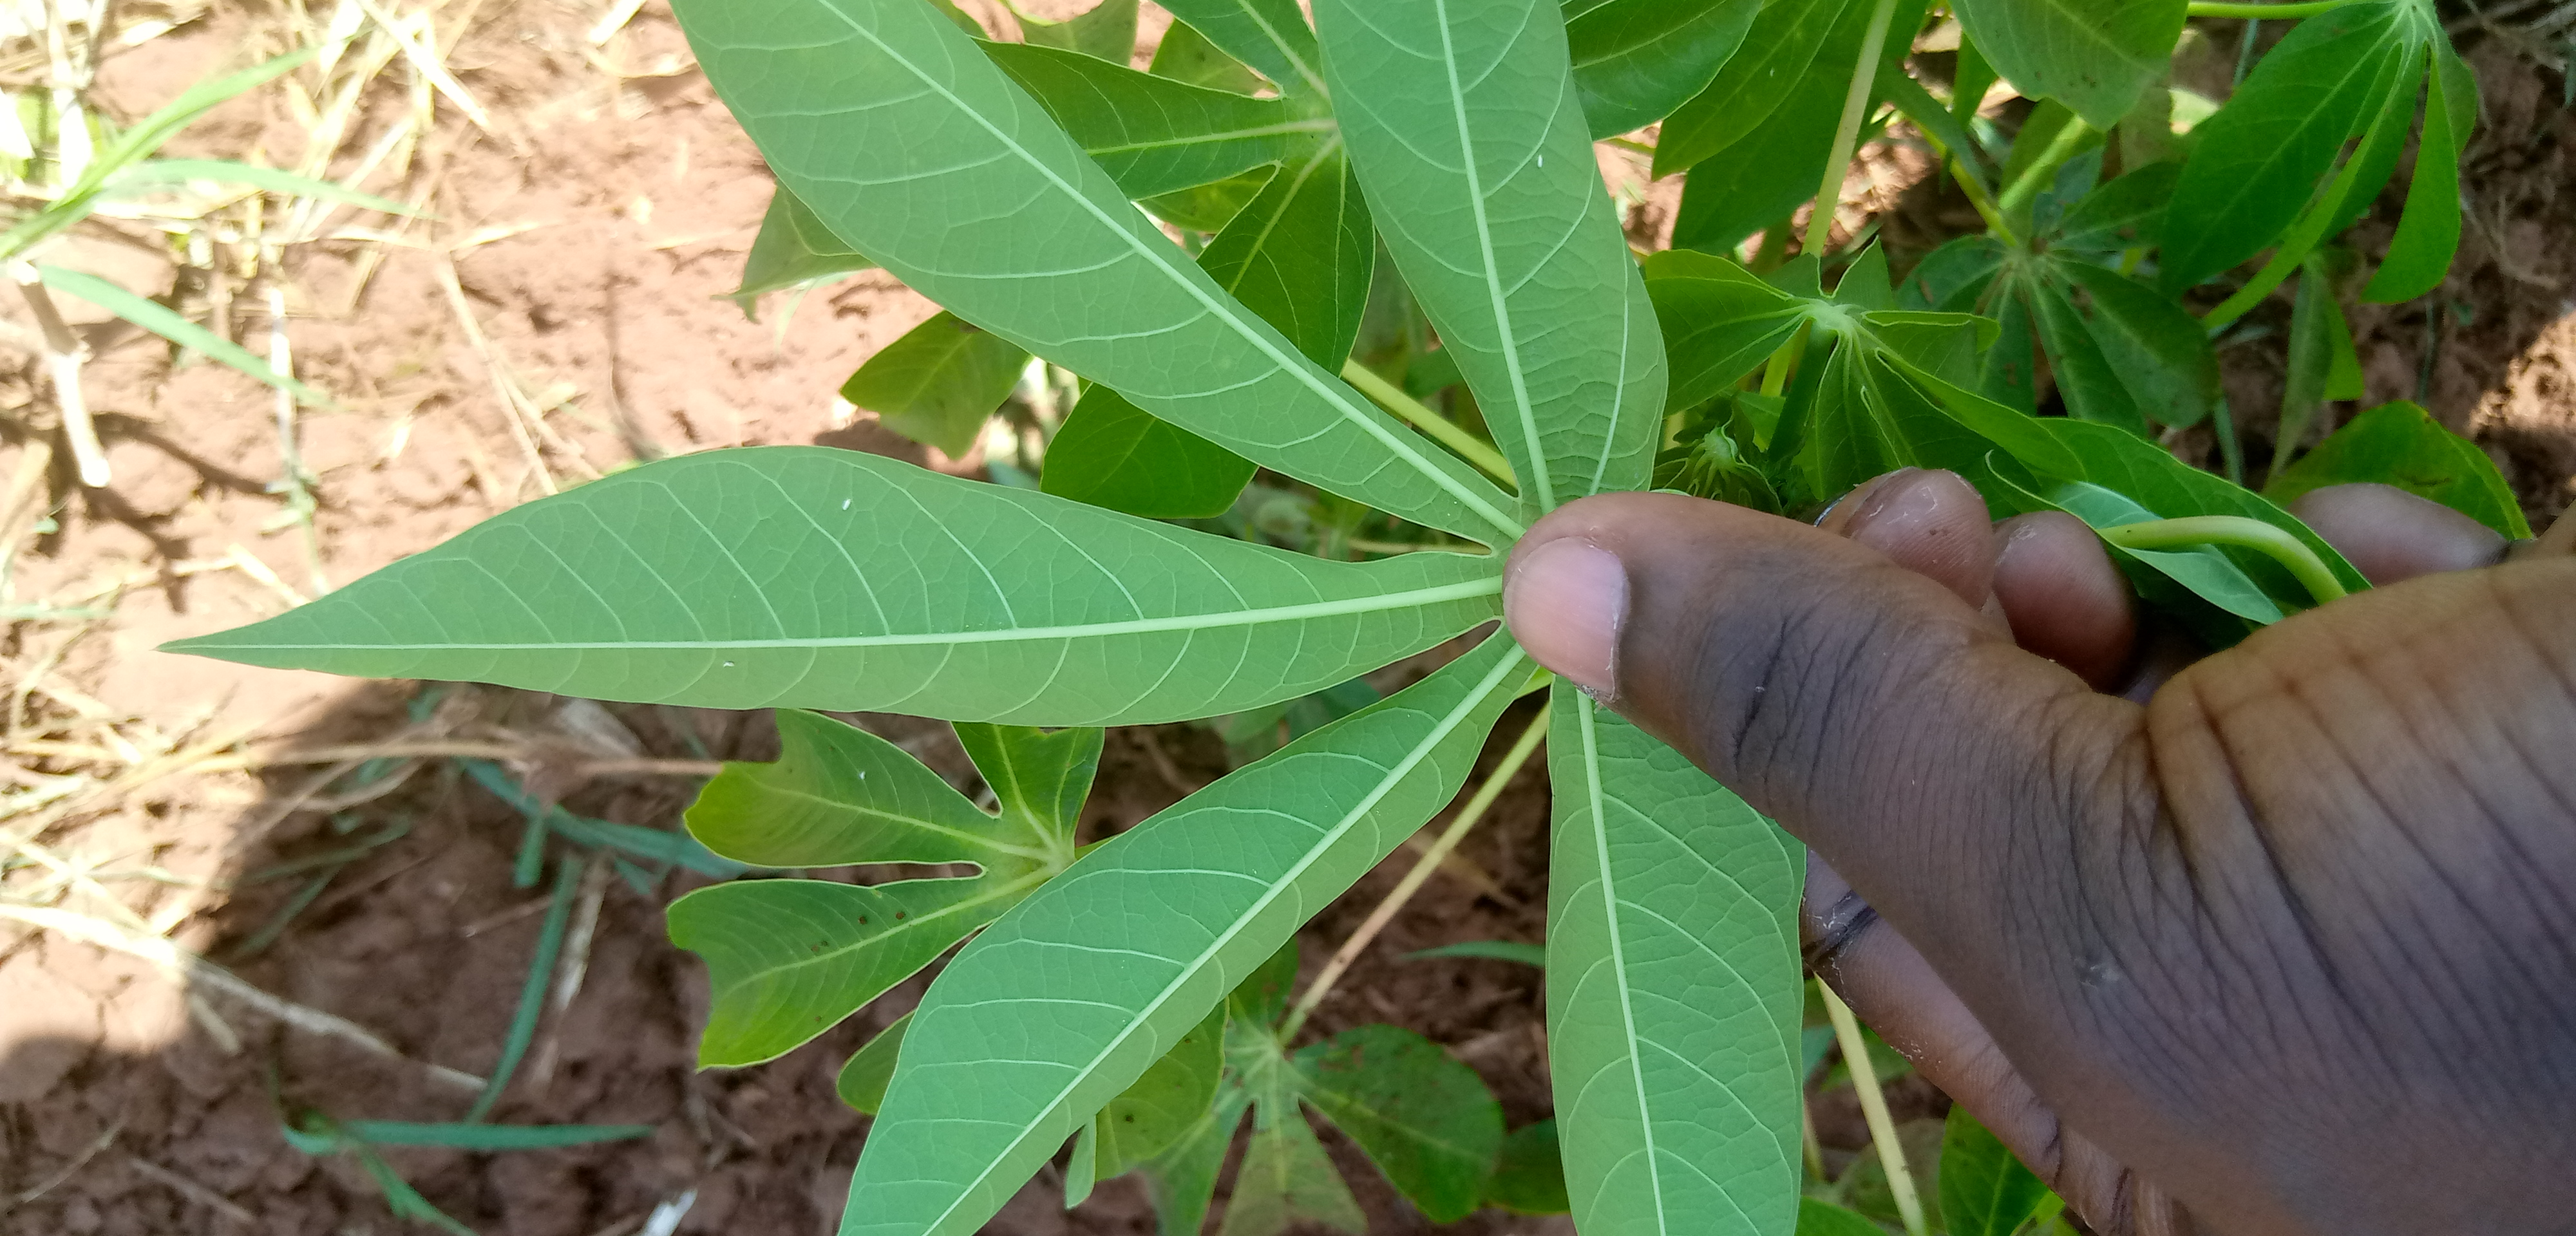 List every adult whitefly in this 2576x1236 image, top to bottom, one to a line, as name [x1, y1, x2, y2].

whitefly [1535, 153, 1547, 173]
whitefly [841, 496, 853, 515]
whitefly [855, 768, 867, 783]